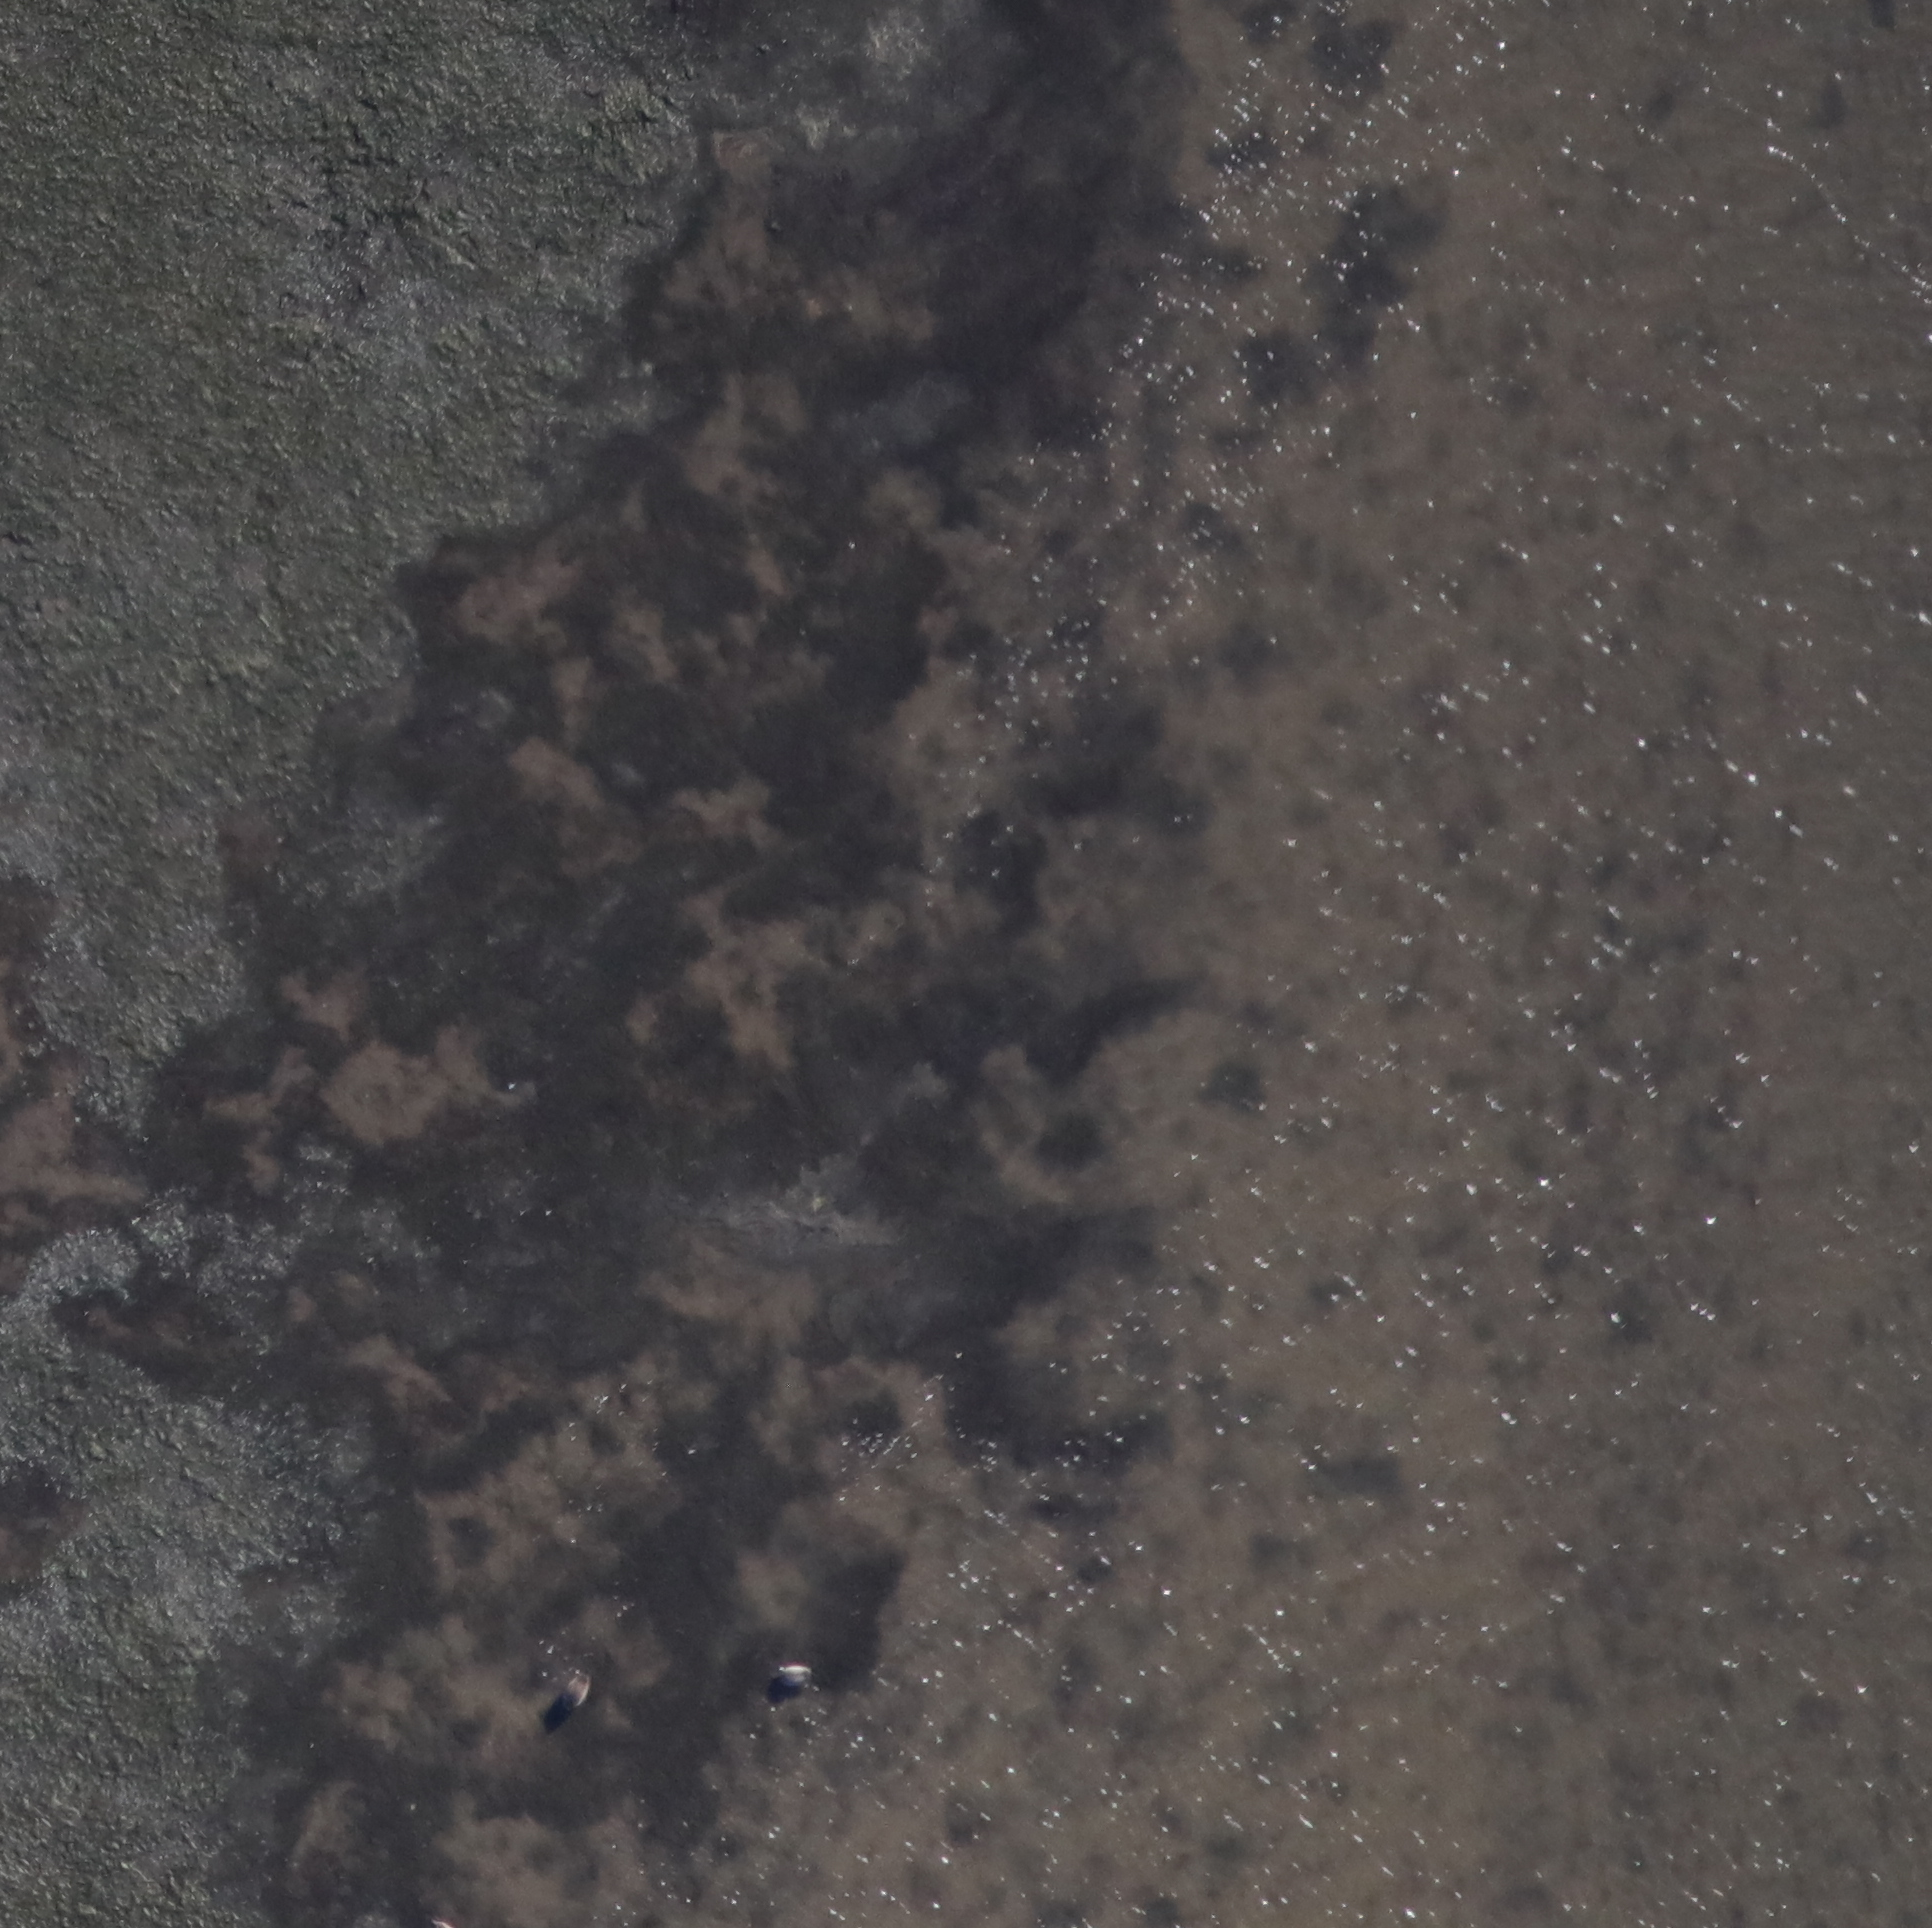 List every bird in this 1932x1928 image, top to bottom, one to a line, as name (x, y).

Canada goose (792, 1676)
Canada goose (578, 1692)